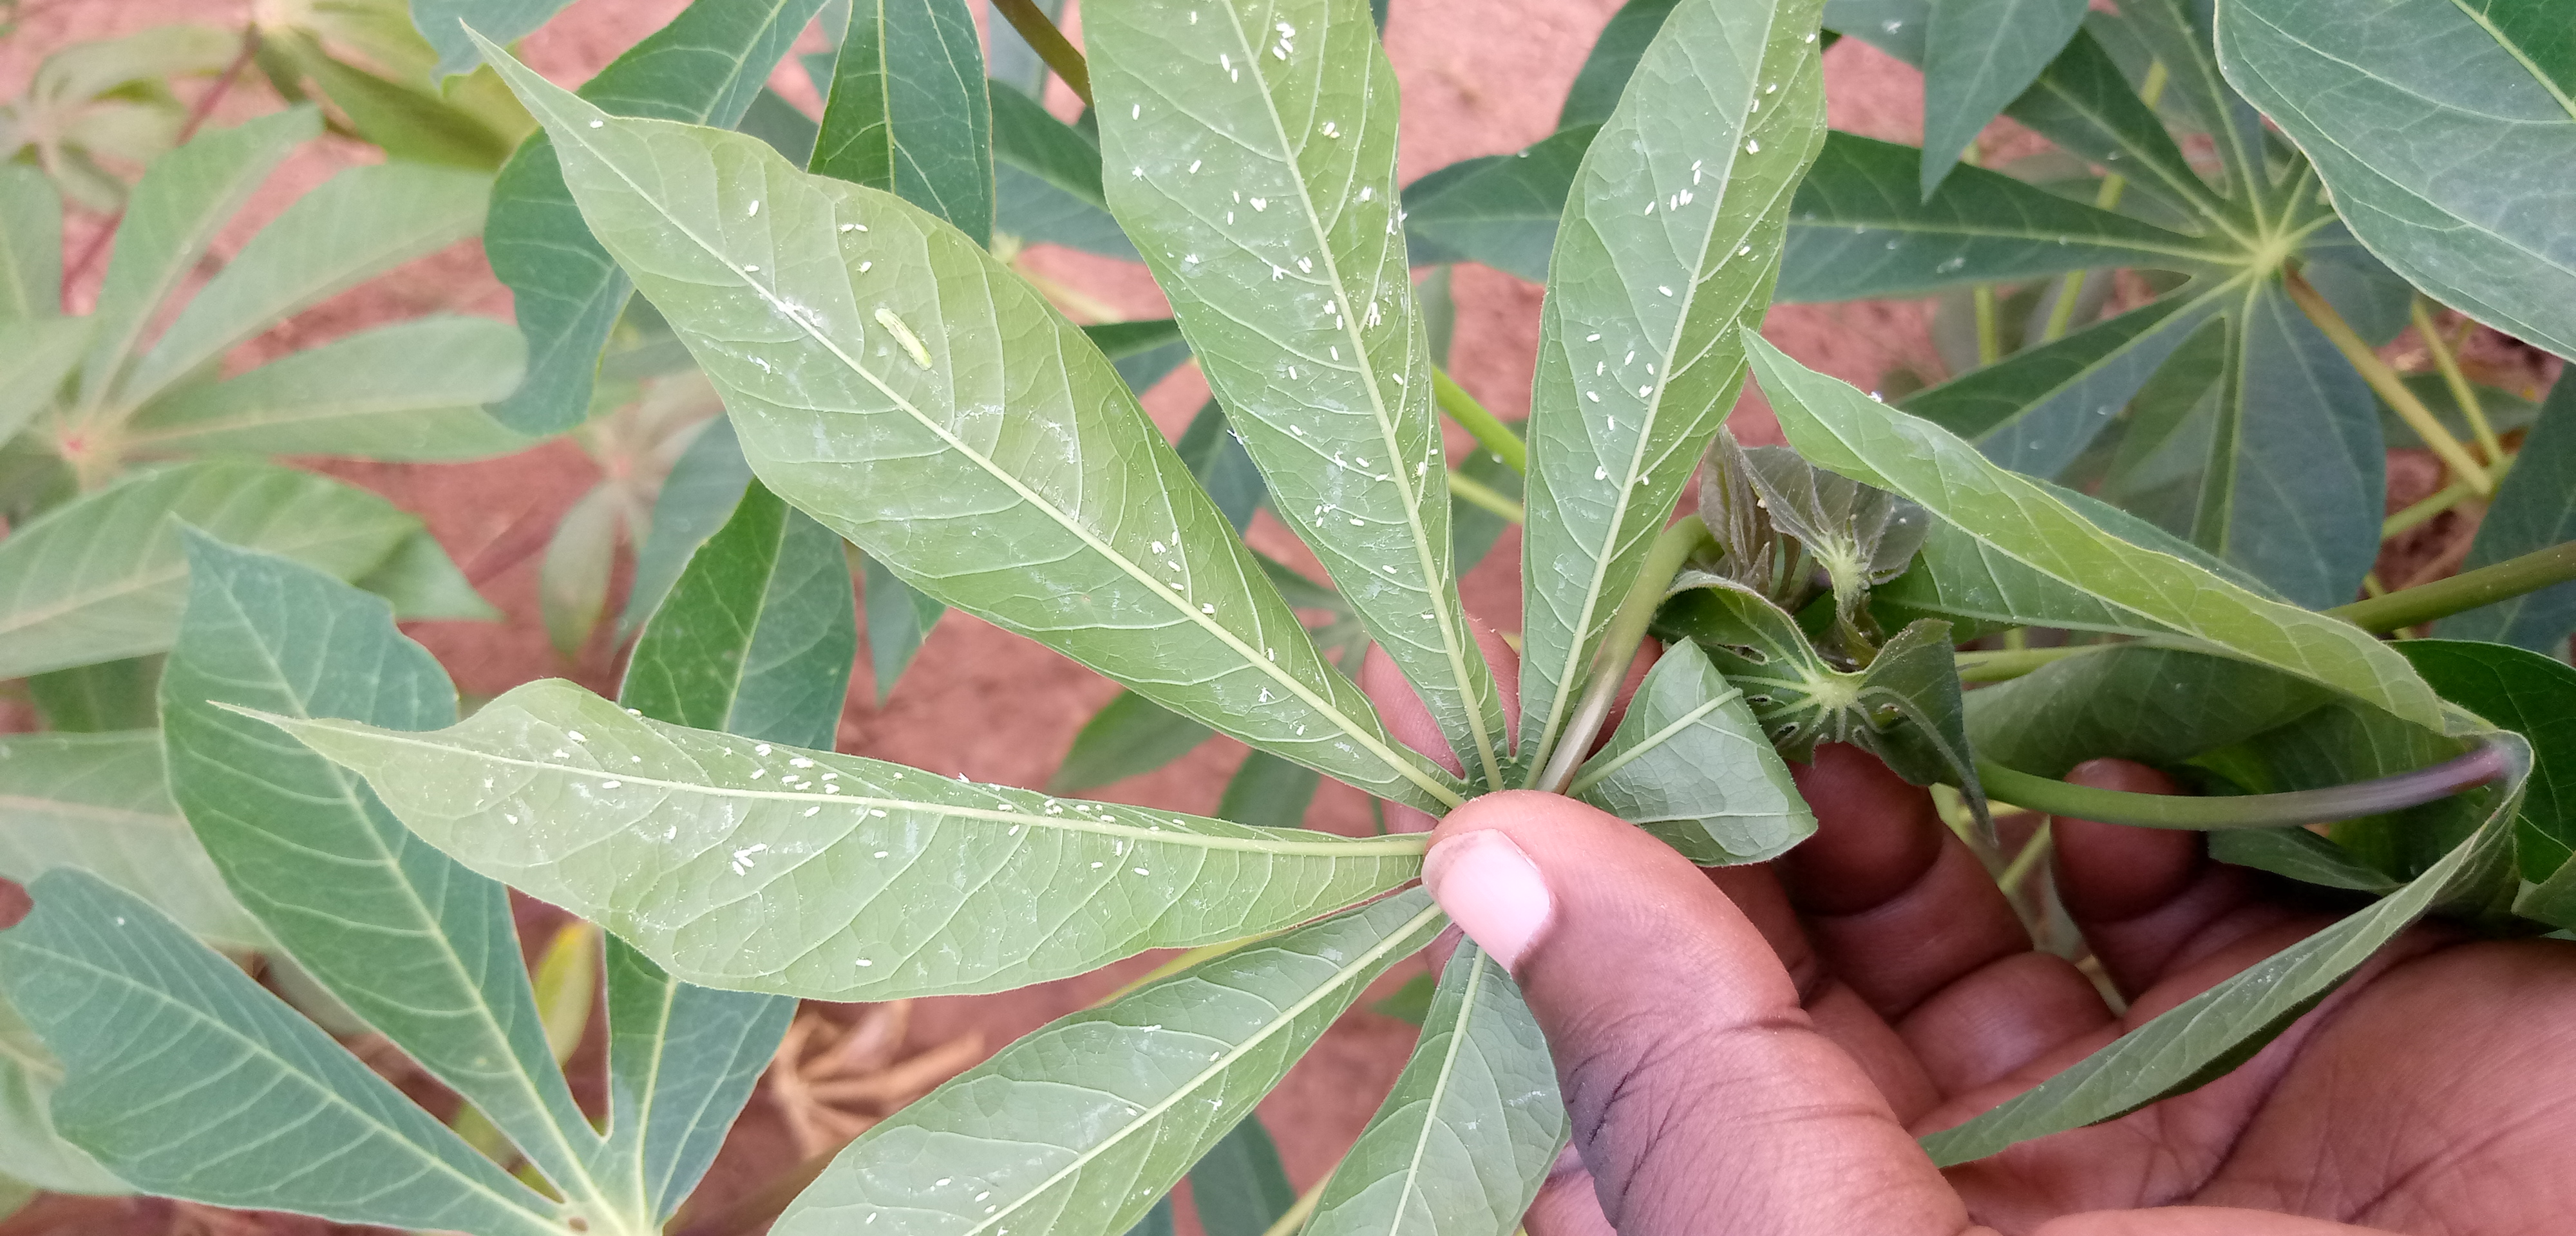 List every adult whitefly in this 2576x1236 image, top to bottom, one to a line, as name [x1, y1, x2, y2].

whitefly [1189, 8, 1199, 26]
whitefly [1880, 15, 1902, 37]
whitefly [1273, 22, 1291, 32]
whitefly [1282, 29, 1297, 40]
whitefly [1803, 31, 1816, 46]
whitefly [1279, 38, 1294, 54]
whitefly [1271, 46, 1286, 62]
whitefly [1218, 53, 1234, 73]
whitefly [1230, 67, 1239, 85]
whitefly [1765, 84, 1777, 96]
whitefly [1750, 95, 1761, 116]
whitefly [1130, 102, 1142, 121]
whitefly [587, 118, 606, 129]
whitefly [1323, 122, 1337, 136]
whitefly [1329, 131, 1341, 140]
whitefly [1749, 138, 1762, 153]
whitefly [1745, 144, 1753, 156]
whitefly [1188, 157, 1202, 176]
whitefly [1692, 158, 1703, 170]
whitefly [1130, 165, 1144, 180]
whitefly [1694, 168, 1701, 186]
whitefly [1360, 184, 1373, 203]
whitefly [1680, 187, 1687, 206]
whitefly [1231, 189, 1241, 205]
whitefly [1686, 191, 1694, 205]
whitefly [1669, 192, 1678, 212]
whitefly [746, 197, 761, 218]
whitefly [1258, 198, 1268, 208]
whitefly [1249, 199, 1264, 213]
whitefly [1644, 200, 1656, 217]
whitefly [1396, 208, 1408, 223]
whitefly [1225, 209, 1235, 228]
whitefly [1384, 216, 1398, 237]
whitefly [839, 222, 855, 234]
whitefly [855, 223, 869, 234]
whitefly [1737, 244, 1753, 257]
whitefly [1183, 253, 1200, 267]
whitefly [1303, 255, 1315, 269]
whitefly [857, 258, 873, 275]
whitefly [1296, 259, 1311, 275]
whitefly [1269, 262, 1291, 283]
whitefly [741, 263, 761, 274]
whitefly [1656, 283, 1674, 298]
whitefly [1329, 299, 1338, 315]
whitefly [1370, 299, 1379, 314]
whitefly [1323, 303, 1331, 315]
whitefly [806, 308, 825, 330]
whitefly [1334, 312, 1345, 333]
whitefly [1376, 313, 1383, 327]
whitefly [1368, 314, 1375, 328]
whitefly [1583, 332, 1604, 342]
whitefly [1328, 344, 1341, 362]
whitefly [1624, 348, 1637, 368]
whitefly [1595, 359, 1604, 377]
whitefly [1645, 361, 1656, 377]
whitefly [1287, 365, 1300, 380]
whitefly [1390, 371, 1408, 388]
whitefly [1585, 388, 1602, 404]
whitefly [1867, 388, 1884, 406]
whitefly [1605, 414, 1616, 431]
whitefly [1287, 423, 1305, 439]
whitefly [1428, 447, 1439, 456]
whitefly [1333, 448, 1350, 472]
whitefly [1354, 455, 1370, 470]
whitefly [1411, 460, 1428, 480]
whitefly [1594, 464, 1603, 481]
whitefly [1600, 470, 1607, 480]
whitefly [1374, 471, 1392, 483]
whitefly [1640, 474, 1652, 487]
whitefly [1322, 503, 1338, 514]
whitefly [1314, 504, 1323, 517]
whitefly [1314, 514, 1324, 530]
whitefly [1895, 515, 1909, 526]
whitefly [1347, 516, 1365, 527]
whitefly [1170, 529, 1179, 548]
whitefly [1154, 540, 1168, 554]
whitefly [1150, 541, 1160, 556]
whitefly [1167, 558, 1182, 573]
whitefly [1380, 563, 1397, 576]
whitefly [1168, 581, 1186, 592]
whitefly [1202, 602, 1215, 608]
whitefly [1200, 608, 1216, 614]
whitefly [1419, 611, 1437, 622]
whitefly [1265, 645, 1276, 663]
whitefly [1255, 684, 1277, 705]
whitefly [625, 707, 642, 718]
whitefly [1294, 722, 1310, 739]
whitefly [567, 728, 588, 744]
whitefly [755, 743, 770, 753]
whitefly [722, 746, 734, 759]
whitefly [759, 747, 772, 758]
whitefly [551, 747, 571, 760]
whitefly [627, 753, 645, 765]
whitefly [790, 758, 806, 765]
whitefly [797, 761, 814, 769]
whitefly [747, 767, 767, 780]
whitefly [892, 769, 905, 782]
whitefly [820, 770, 840, 780]
whitefly [955, 771, 971, 784]
whitefly [779, 774, 801, 783]
whitefly [482, 775, 495, 789]
whitefly [600, 778, 623, 790]
whitefly [794, 780, 814, 790]
whitefly [823, 782, 841, 794]
whitefly [987, 782, 995, 789]
whitefly [995, 784, 1002, 792]
whitefly [1043, 796, 1056, 807]
whitefly [994, 801, 1014, 812]
whitefly [1074, 803, 1092, 813]
whitefly [1052, 803, 1064, 814]
whitefly [1094, 803, 1104, 812]
whitefly [804, 805, 821, 817]
whitefly [867, 807, 888, 822]
whitefly [1044, 807, 1054, 816]
whitefly [504, 812, 519, 825]
whitefly [1100, 813, 1117, 823]
whitefly [1170, 818, 1187, 828]
whitefly [667, 823, 677, 841]
whitefly [1007, 823, 1020, 836]
whitefly [1149, 825, 1160, 833]
whitefly [1115, 838, 1124, 858]
whitefly [750, 842, 770, 852]
whitefly [872, 848, 891, 861]
whitefly [734, 849, 752, 857]
whitefly [737, 856, 755, 868]
whitefly [1088, 859, 1106, 869]
whitefly [731, 859, 746, 877]
whitefly [1132, 866, 1151, 878]
whitefly [853, 956, 875, 969]
whitefly [1138, 1022, 1164, 1034]
whitefly [1207, 1051, 1222, 1063]
whitefly [1206, 1097, 1223, 1112]
whitefly [1124, 1105, 1139, 1118]
whitefly [933, 1177, 952, 1186]
whitefly [975, 1188, 991, 1204]
whitefly [983, 1203, 999, 1214]
whitefly [865, 1210, 878, 1226]
whitefly [996, 1224, 1009, 1236]